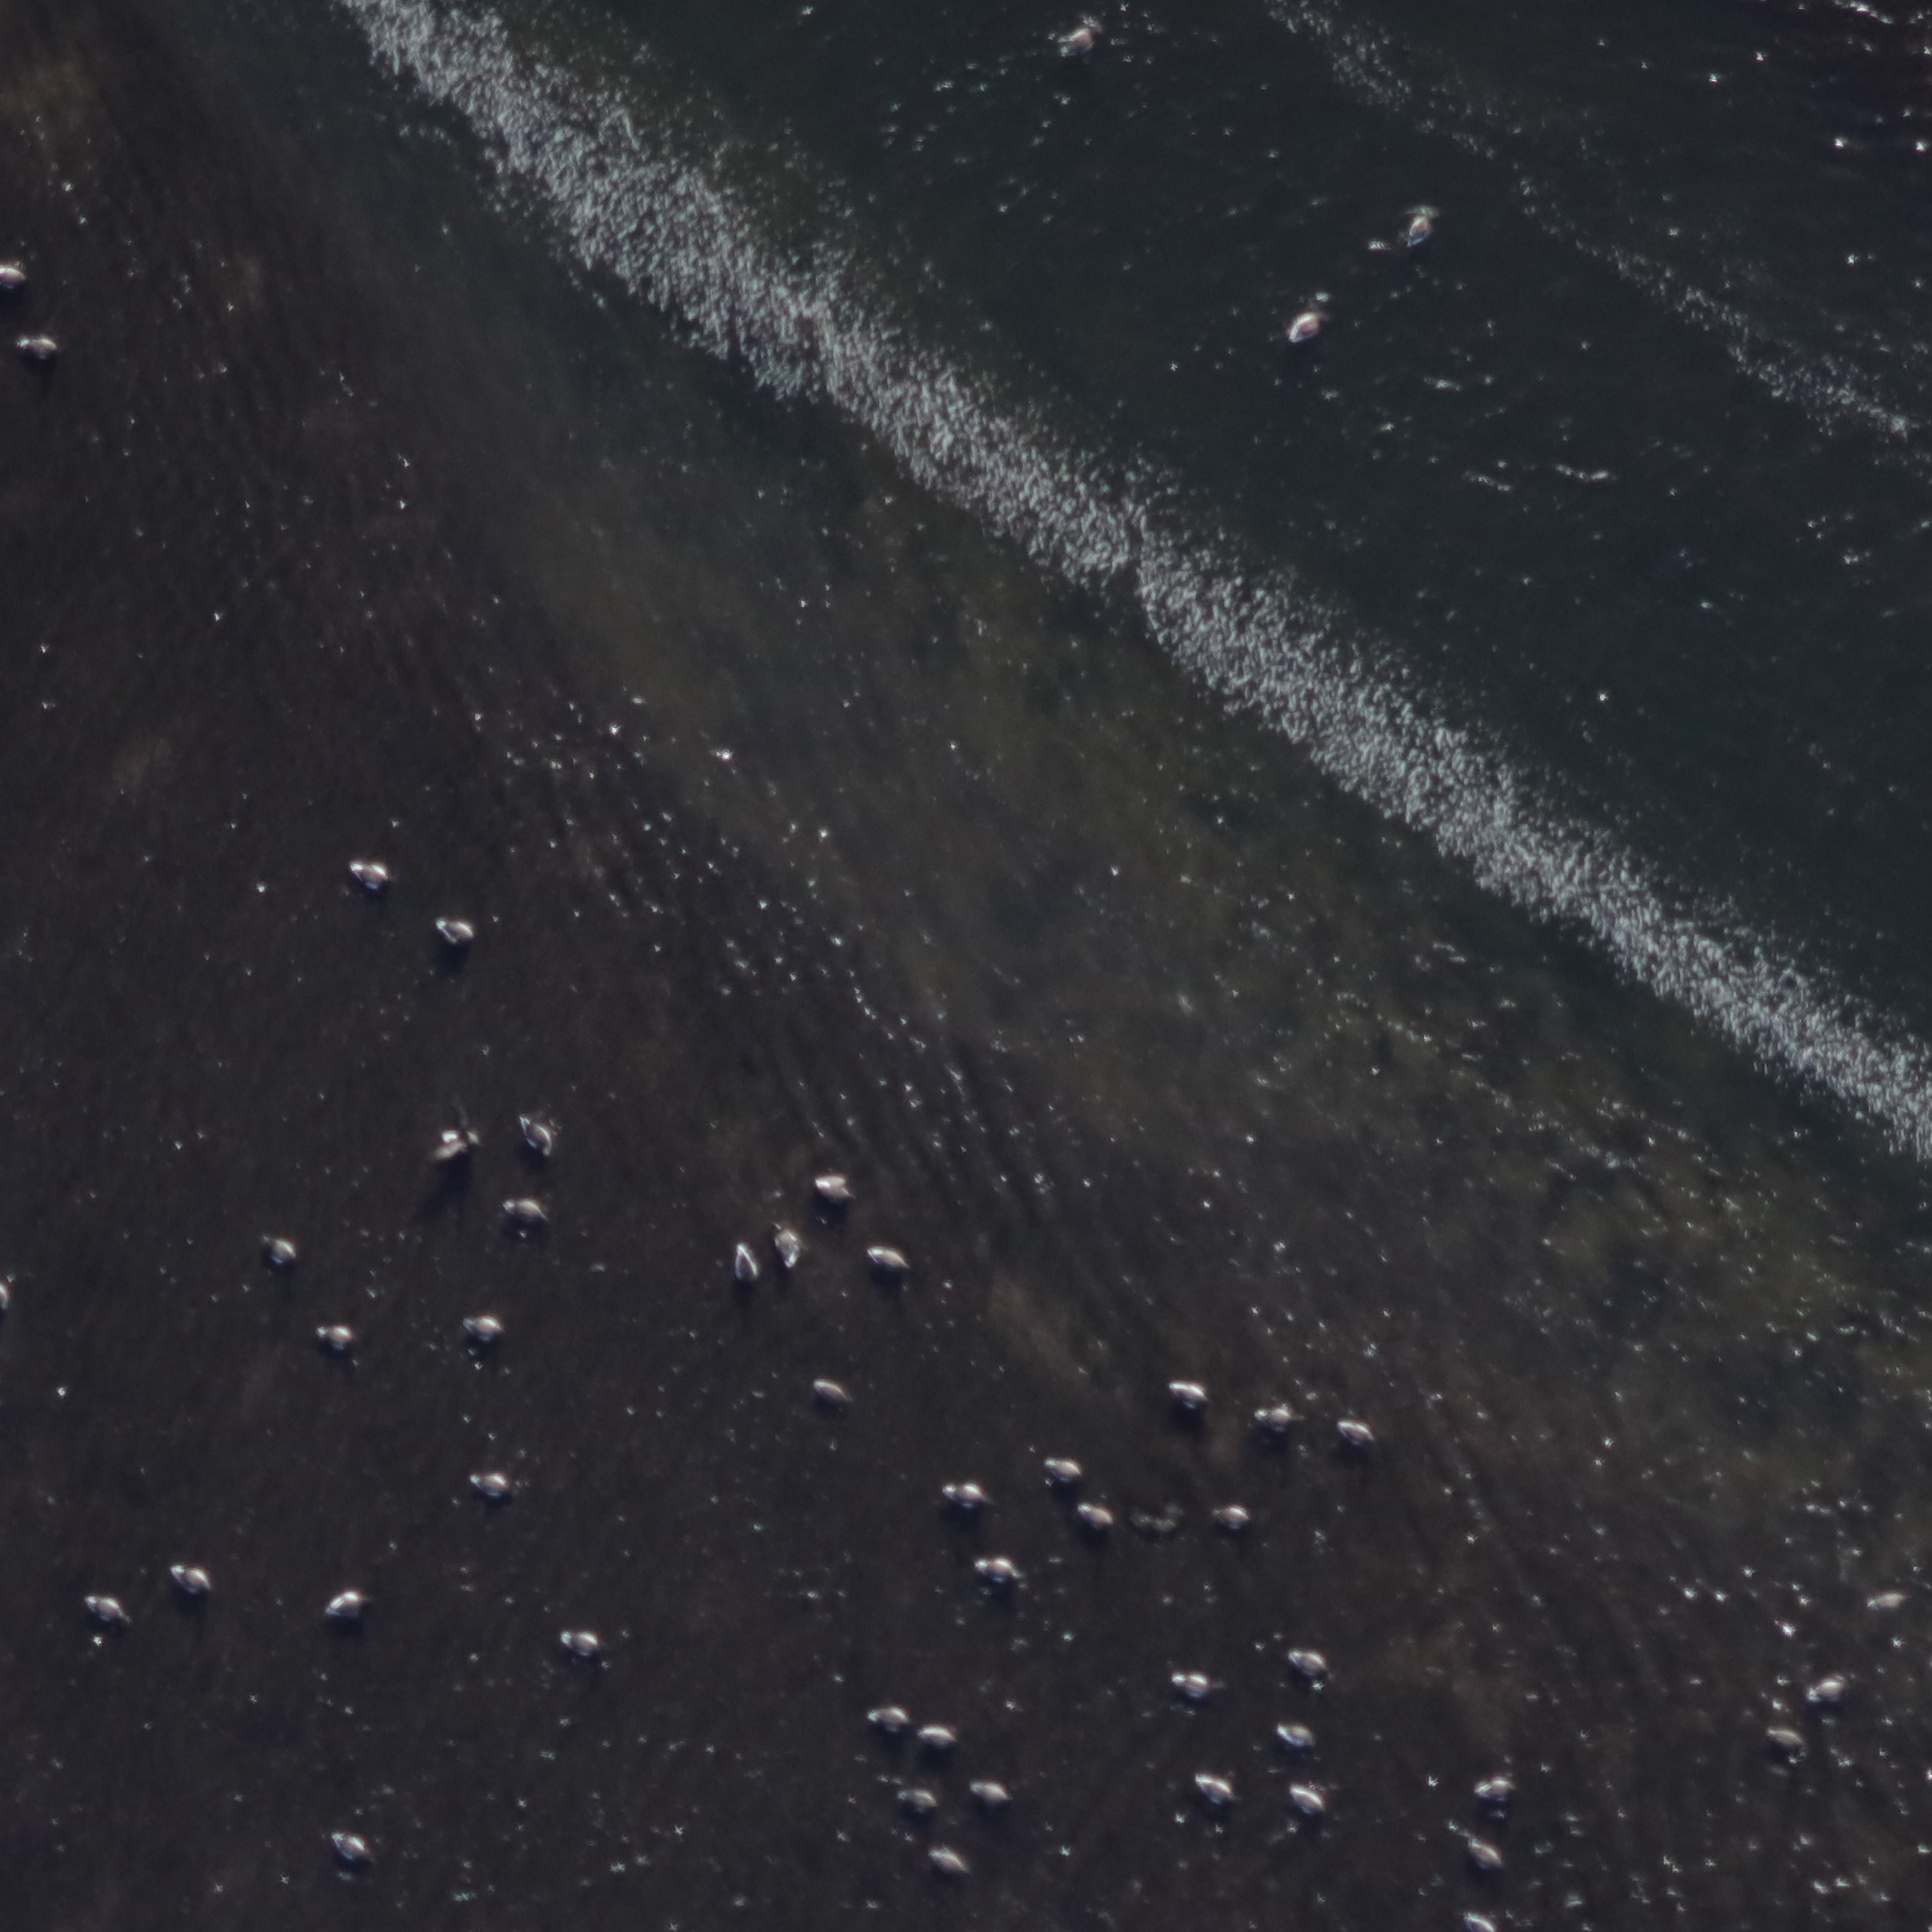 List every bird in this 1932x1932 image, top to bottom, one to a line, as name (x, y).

brant (1073, 40)
brant (1425, 224)
brant (8, 279)
brant (1305, 321)
brant (38, 348)
brant (369, 877)
brant (457, 931)
brant (538, 1136)
brant (447, 1139)
brant (834, 1190)
brant (527, 1215)
brant (783, 1242)
brant (279, 1253)
brant (747, 1263)
brant (891, 1266)
brant (483, 1332)
brant (338, 1340)
brant (828, 1395)
brant (1189, 1396)
brant (1277, 1420)
brant (1367, 1432)
brant (1058, 1474)
brant (492, 1486)
brant (968, 1495)
brant (1230, 1514)
brant (1100, 1516)
brant (997, 1572)
brant (192, 1580)
brant (346, 1604)
brant (106, 1612)
brant (581, 1646)
brant (1309, 1667)
brant (1835, 1687)
brant (1195, 1689)
brant (885, 1718)
brant (943, 1732)
brant (1296, 1736)
brant (1787, 1739)
brant (1221, 1786)
brant (1494, 1790)
brant (992, 1795)
brant (918, 1806)
brant (1310, 1809)
brant (352, 1845)
brant (1492, 1846)
brant (951, 1873)
brant (1481, 1923)